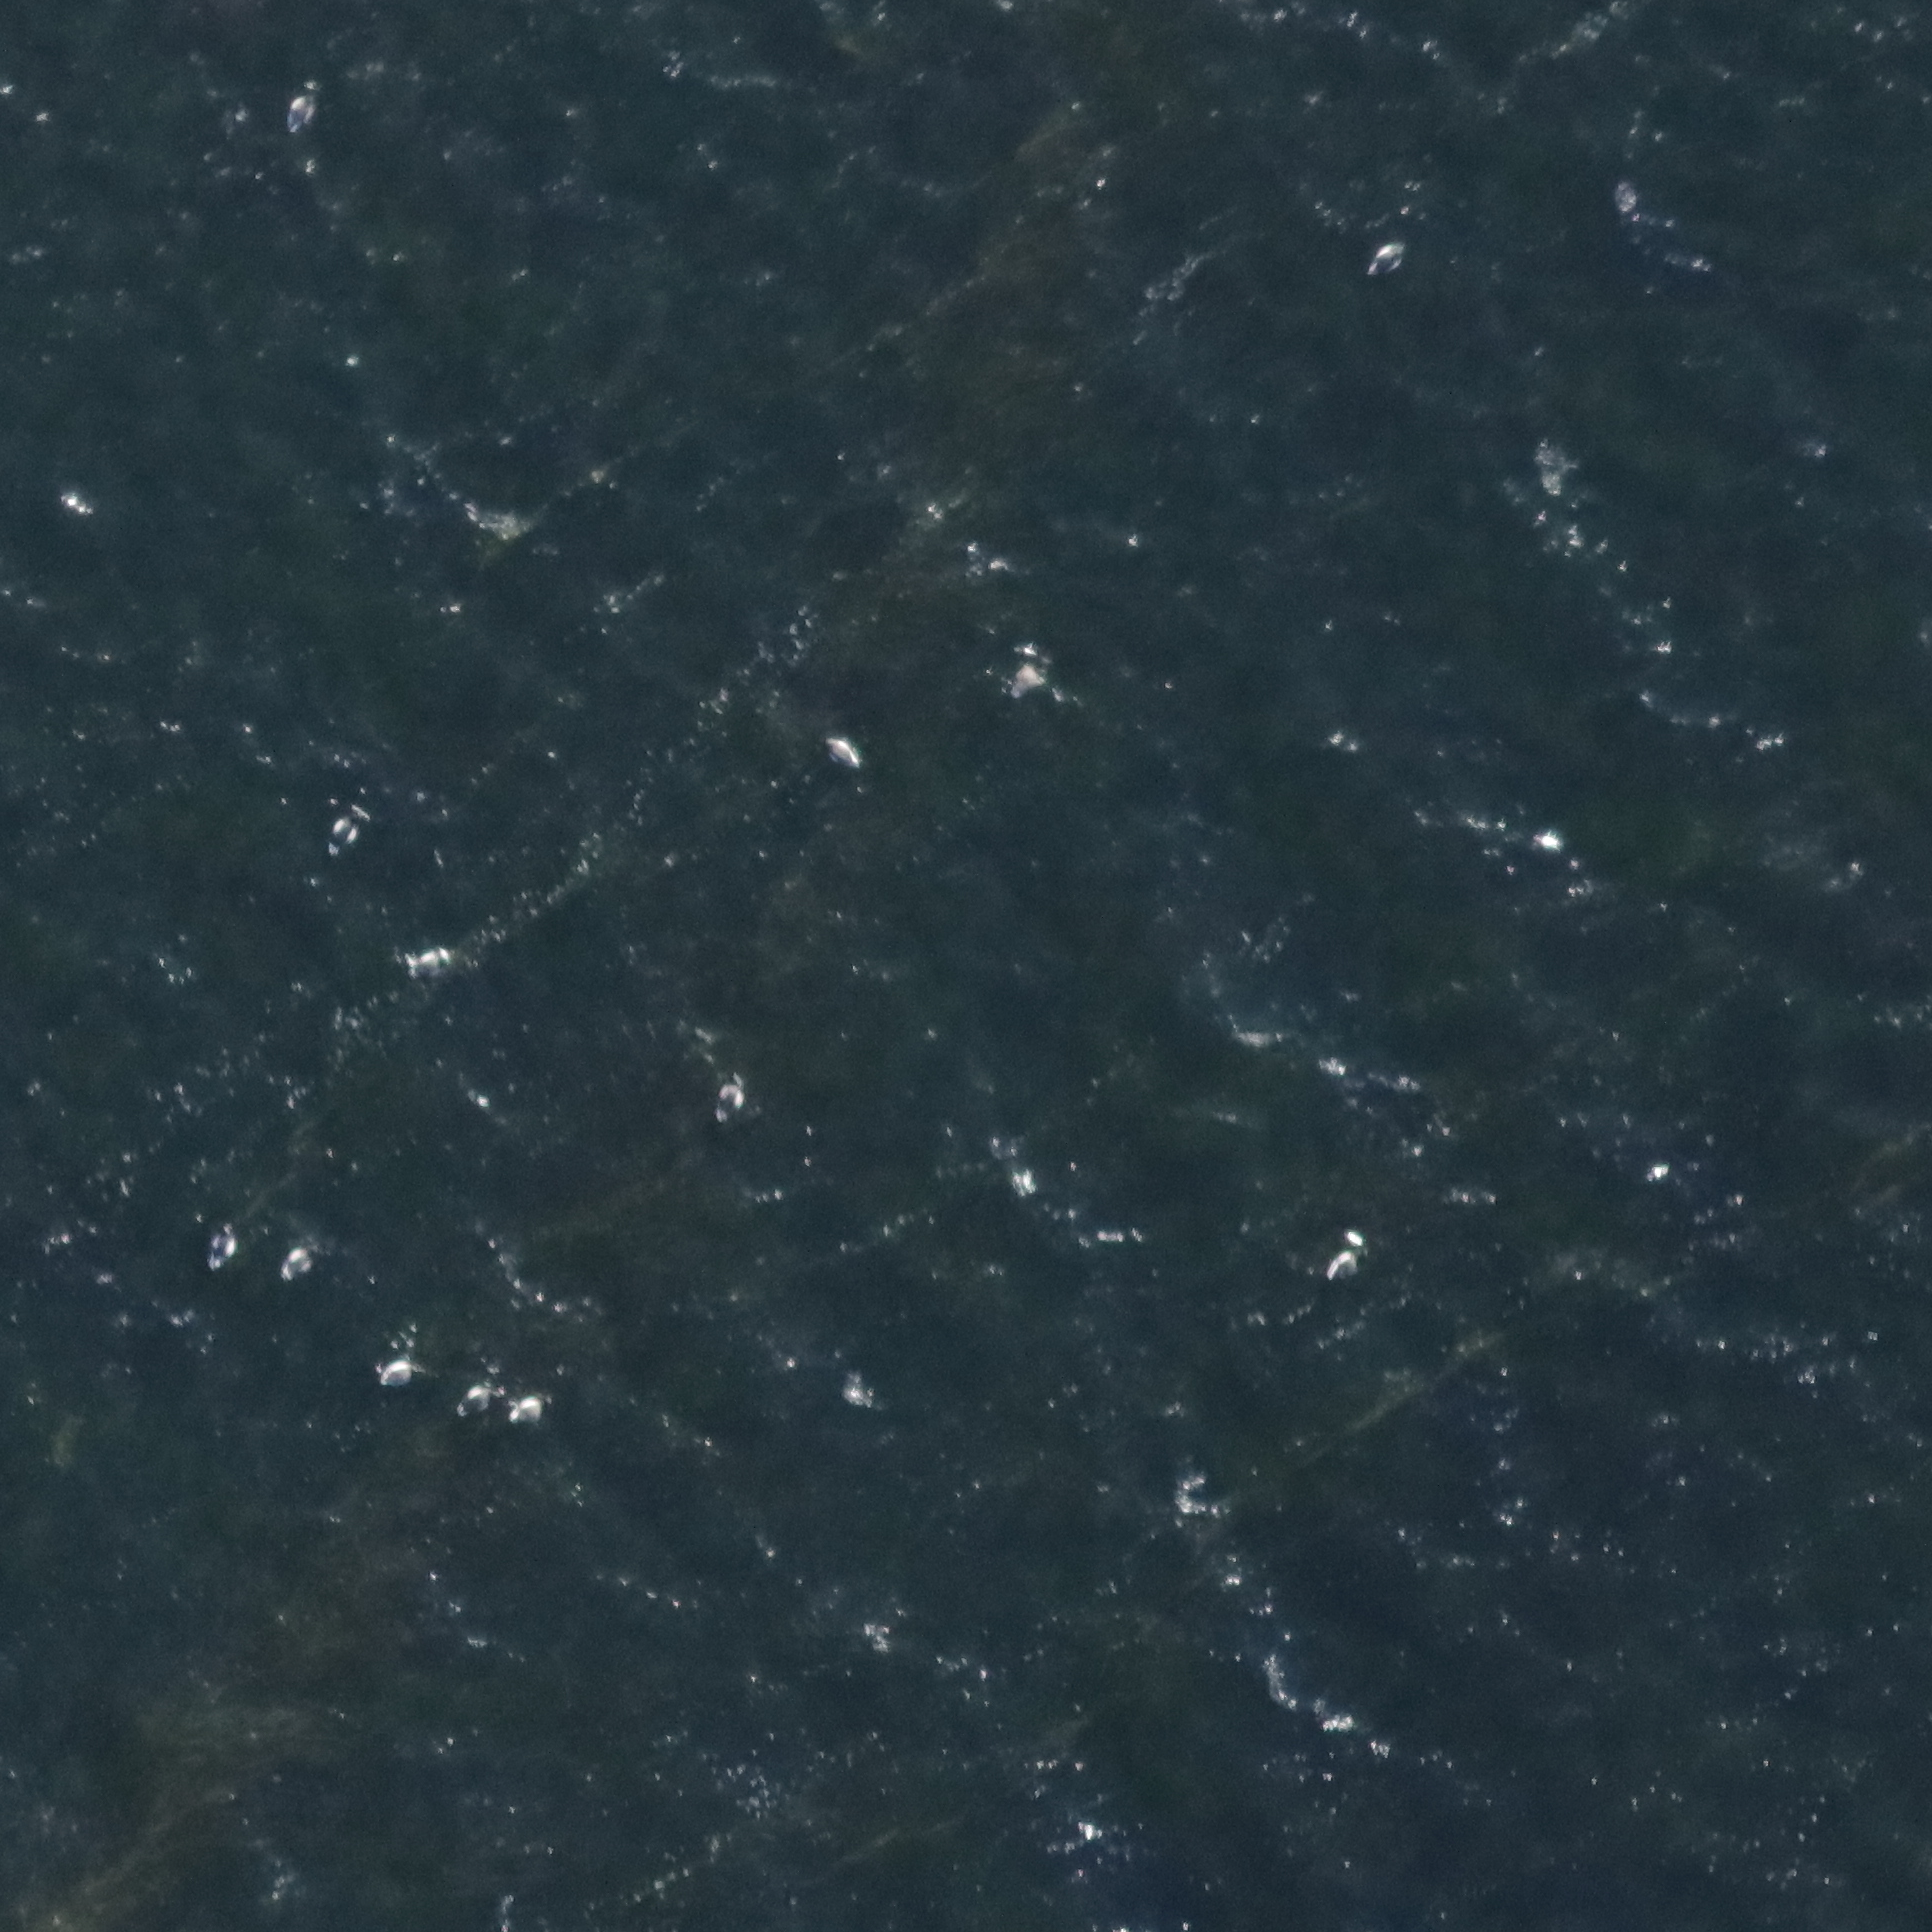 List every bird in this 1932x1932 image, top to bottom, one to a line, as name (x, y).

brant (297, 111)
brant (1387, 260)
brant (1026, 681)
brant (841, 752)
brant (343, 832)
brant (429, 964)
brant (734, 1102)
brant (221, 1248)
brant (296, 1263)
brant (1348, 1267)
brant (392, 1373)
brant (473, 1403)
brant (530, 1409)